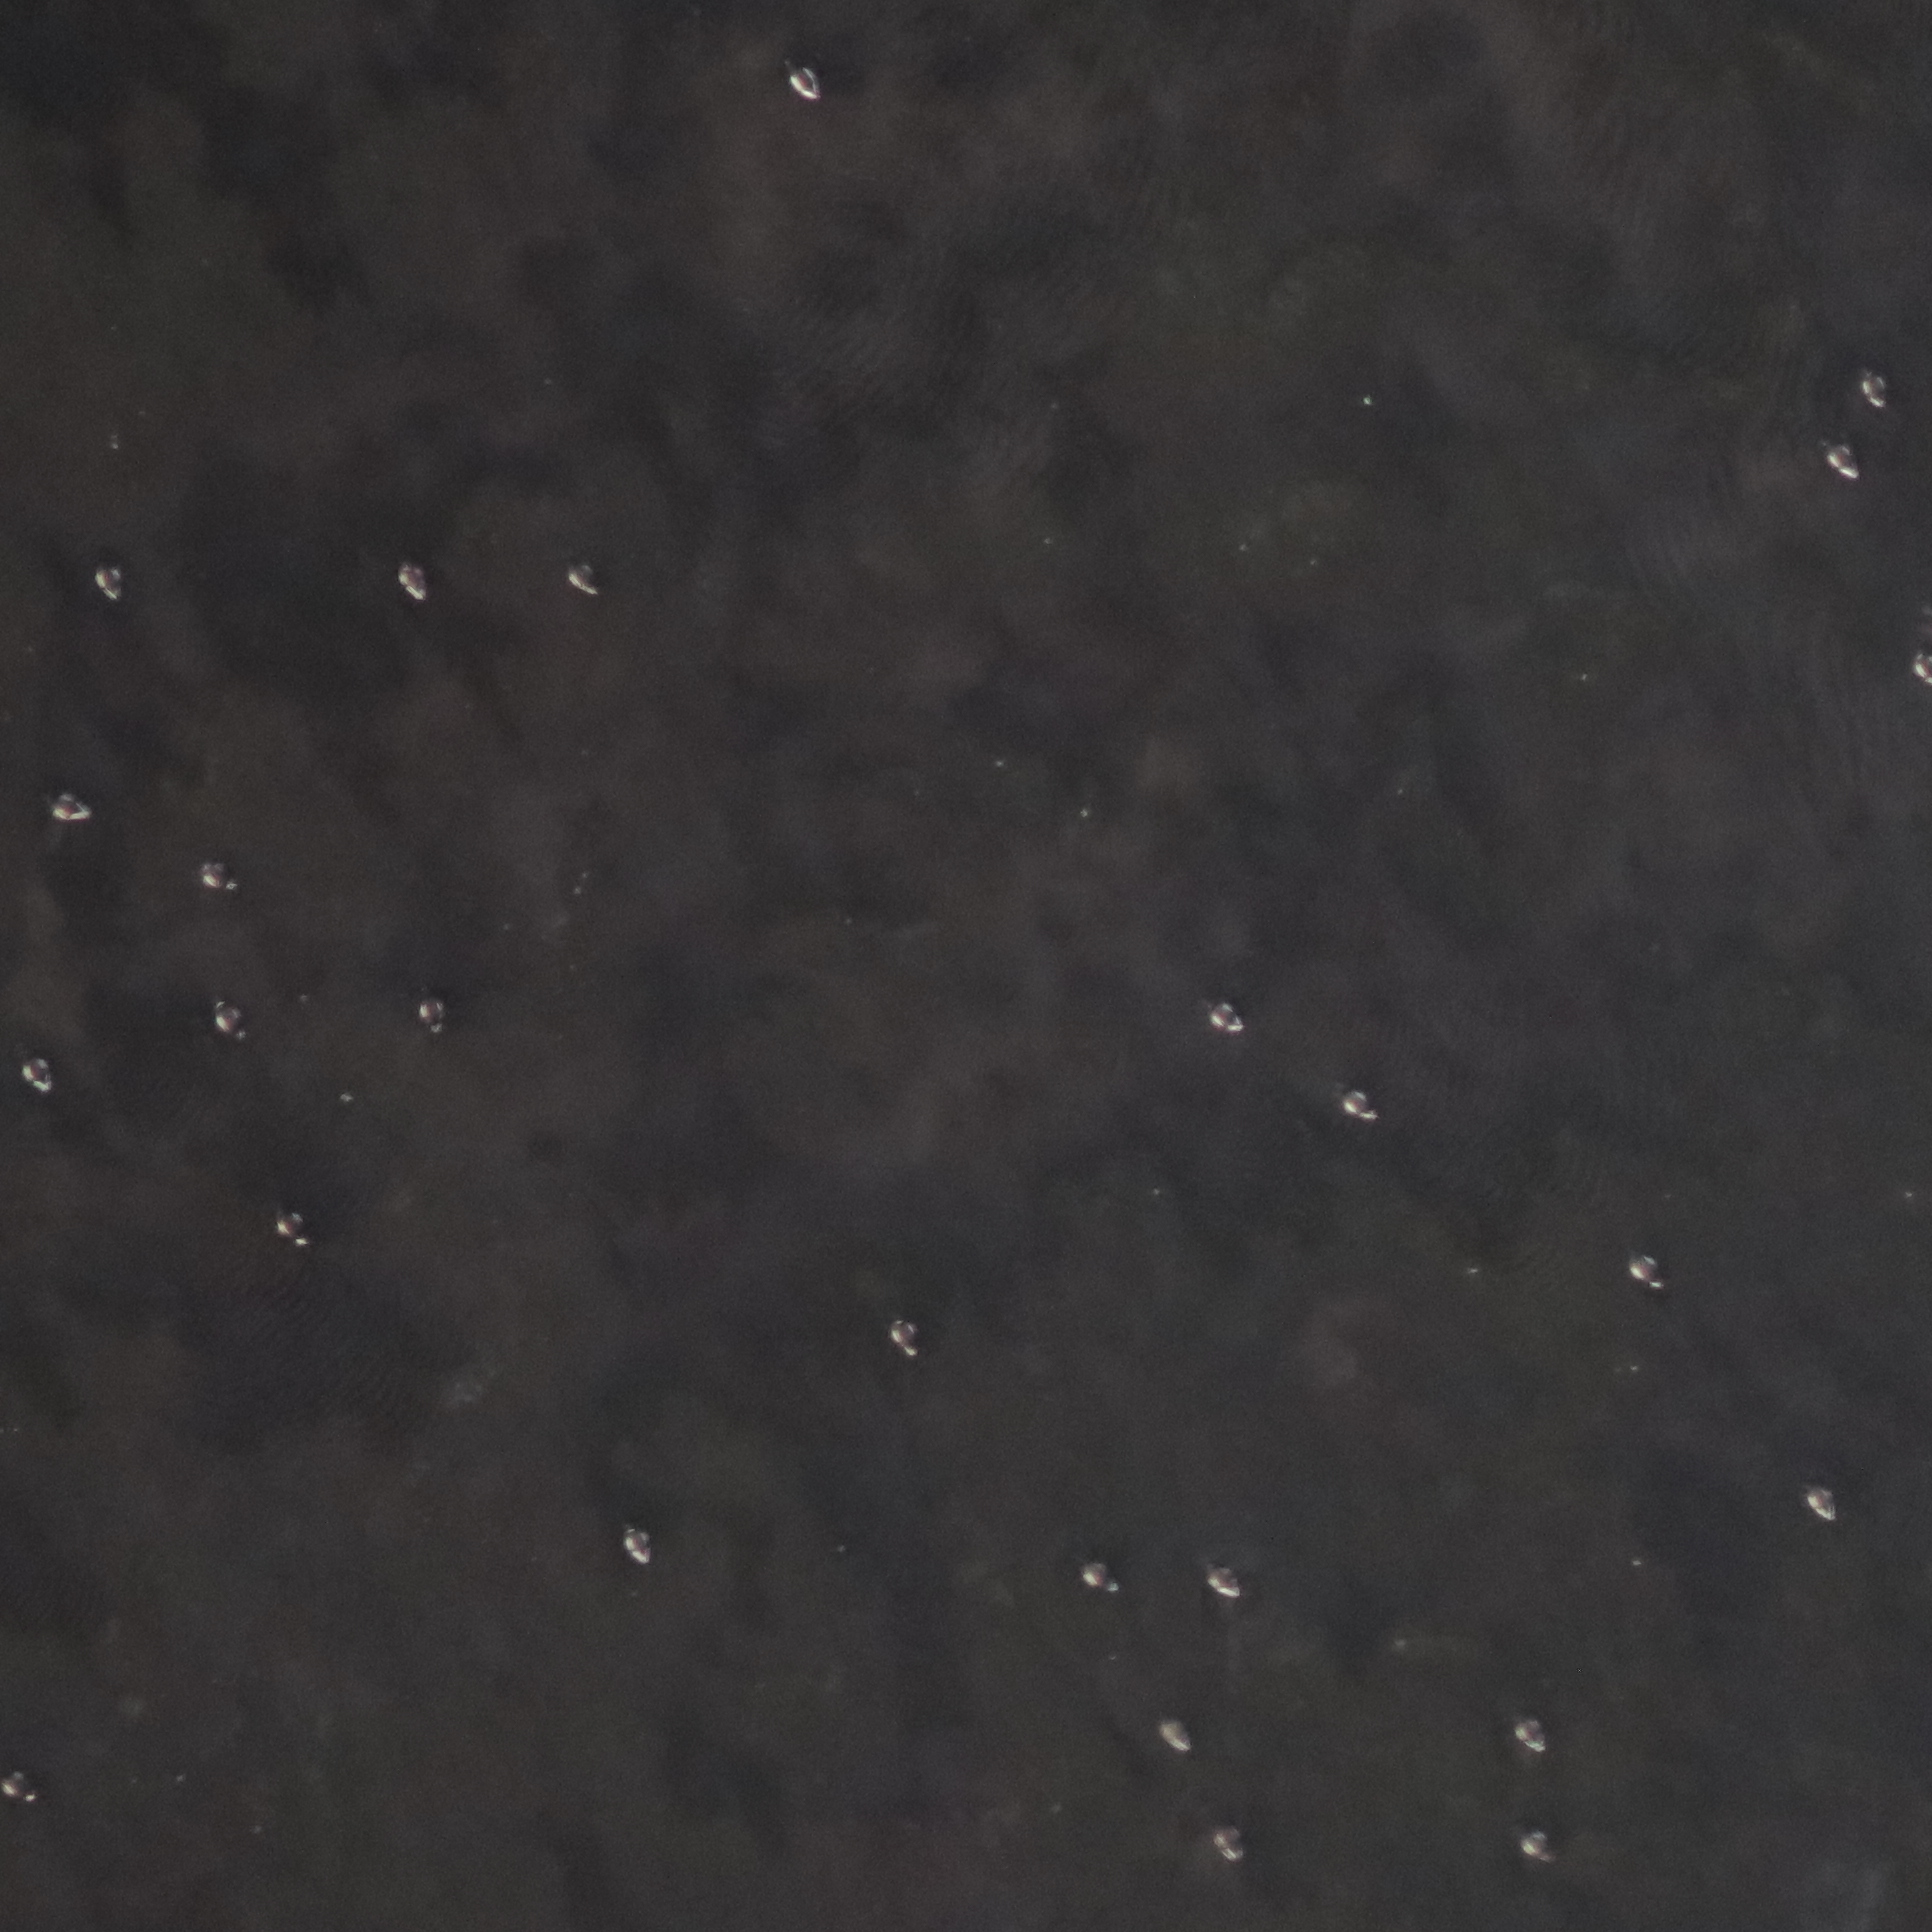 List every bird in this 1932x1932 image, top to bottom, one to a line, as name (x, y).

brant (803, 80)
brant (1873, 388)
brant (1841, 459)
brant (584, 578)
brant (413, 580)
brant (110, 582)
brant (1924, 666)
brant (67, 807)
brant (217, 877)
brant (433, 1011)
brant (229, 1018)
brant (1225, 1018)
brant (35, 1072)
brant (1357, 1103)
brant (291, 1225)
brant (1645, 1270)
brant (904, 1337)
brant (1820, 1500)
brant (638, 1544)
brant (1099, 1575)
brant (1224, 1578)
brant (1529, 1734)
brant (1181, 1739)
brant (1230, 1839)
brant (1538, 1844)